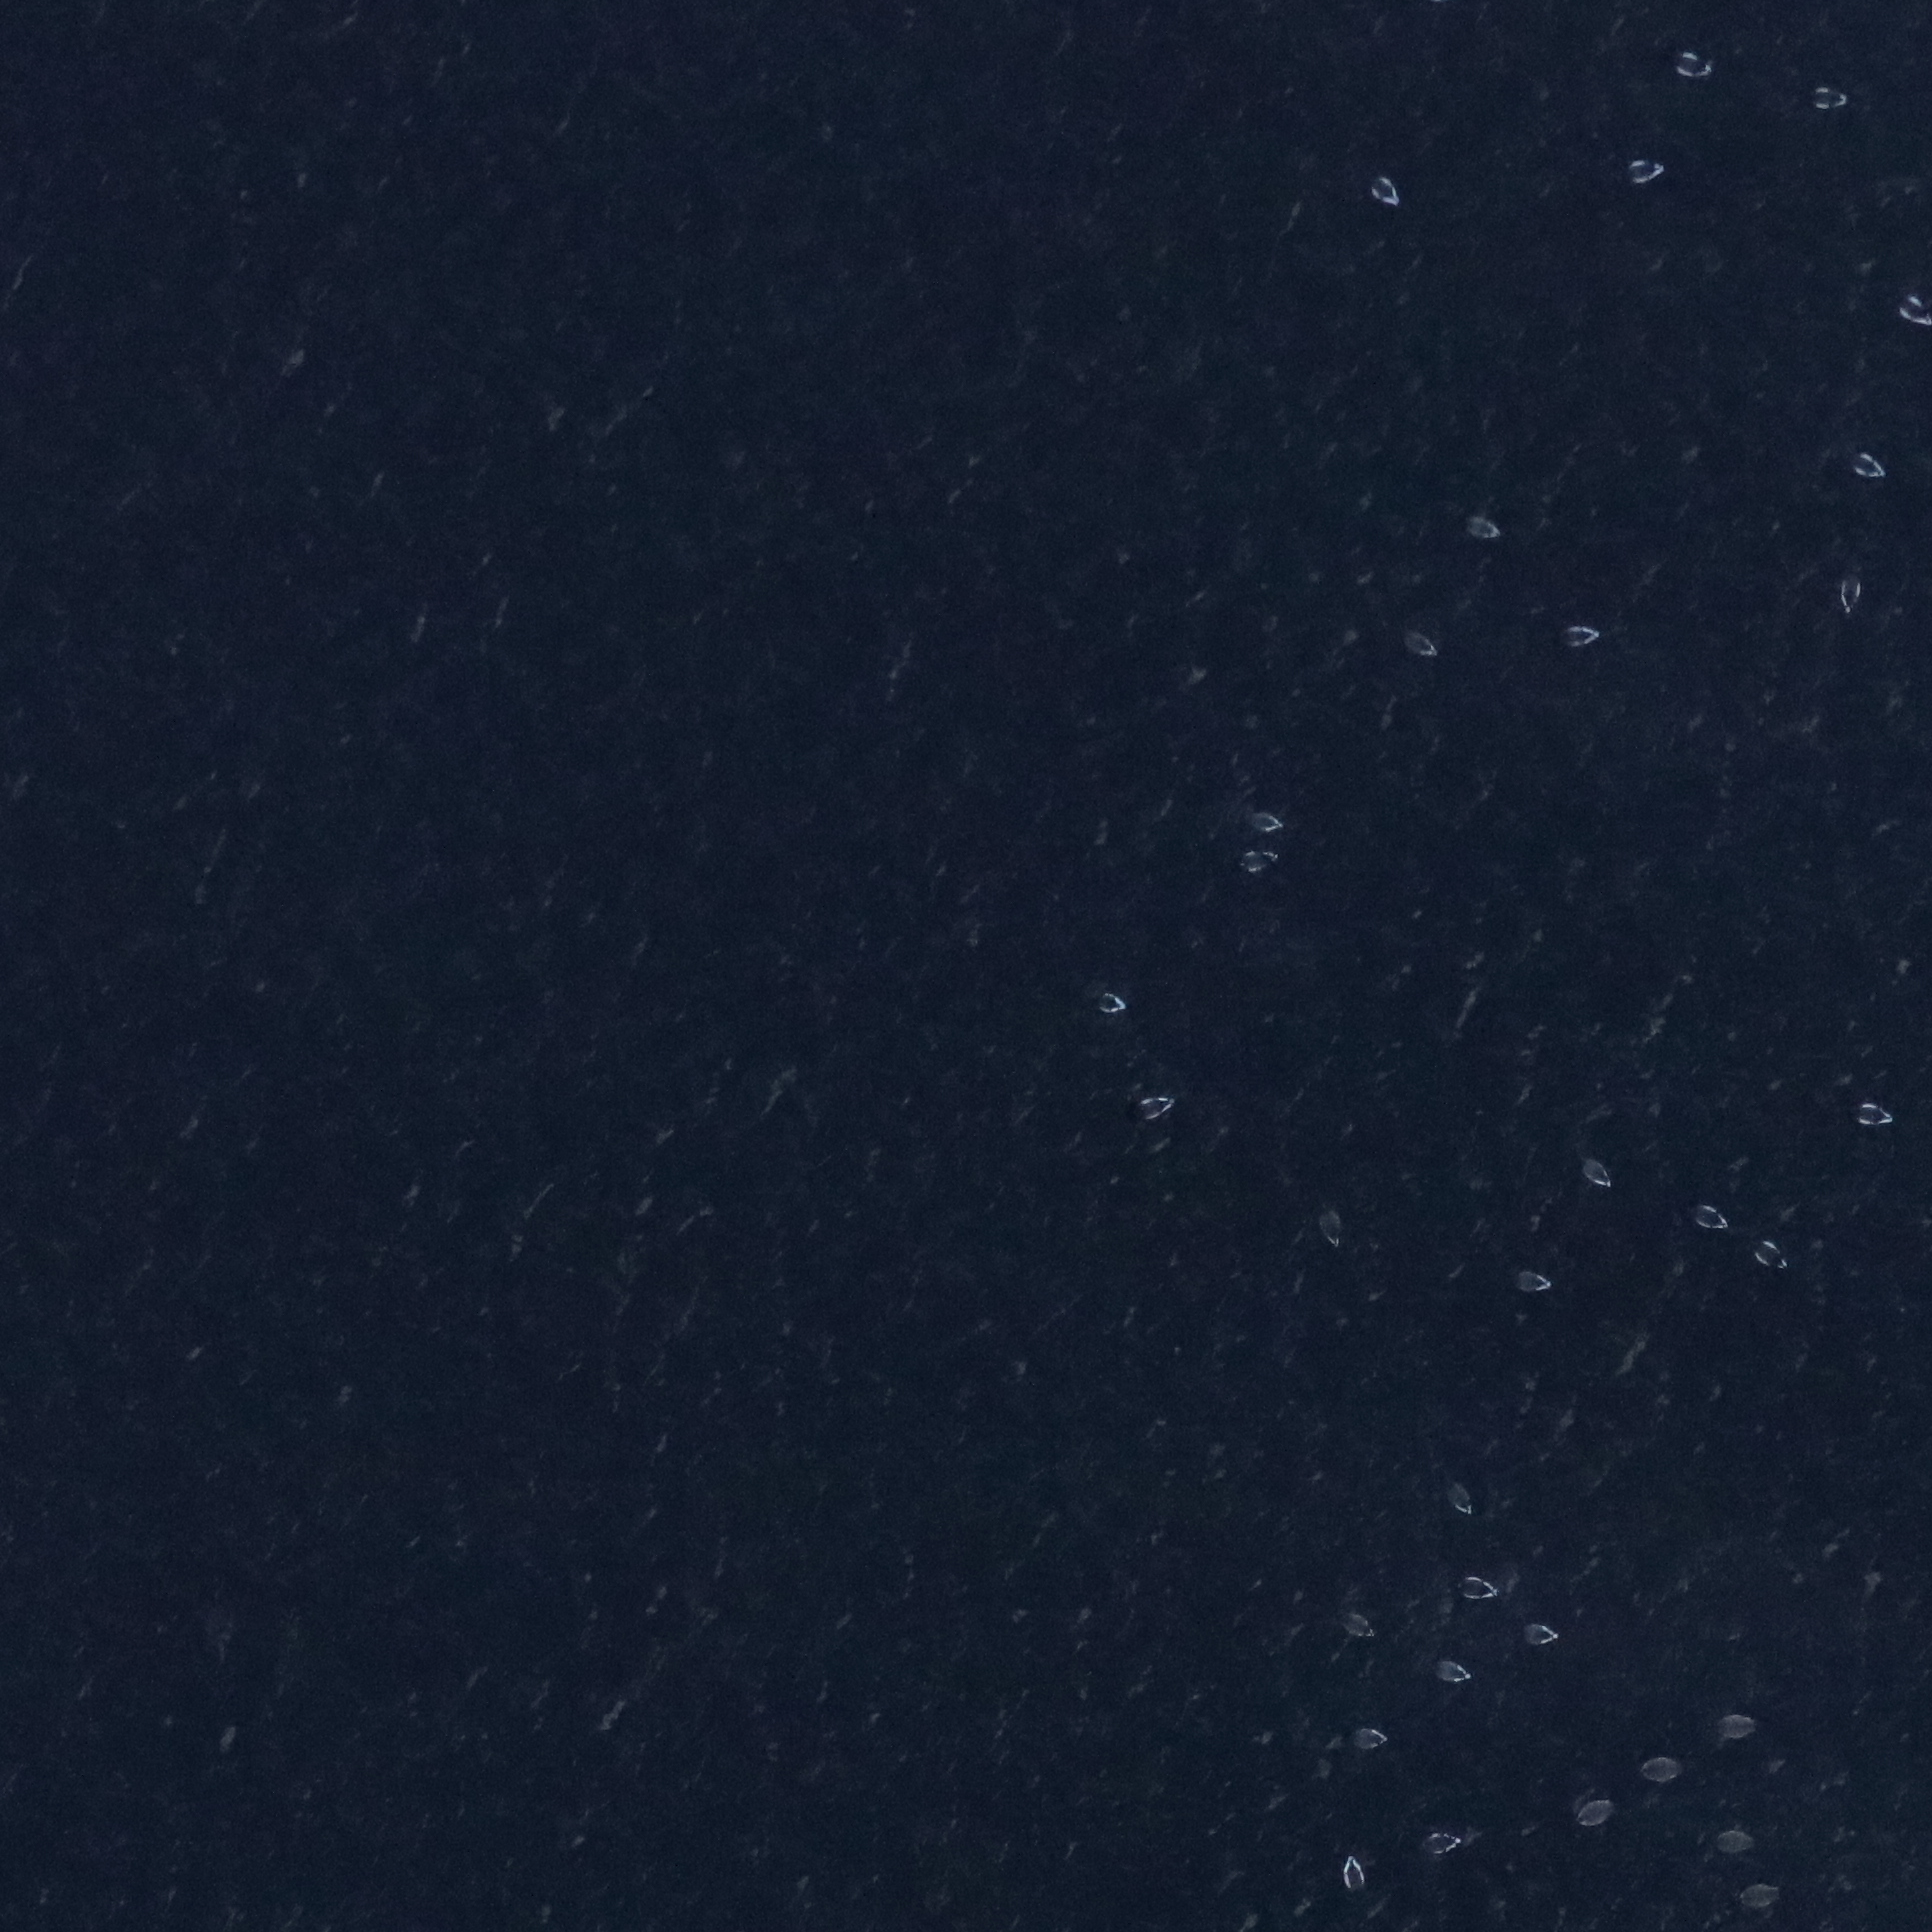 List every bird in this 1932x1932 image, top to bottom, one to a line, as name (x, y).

brant (1691, 65)
brant (1827, 98)
brant (1641, 170)
brant (1383, 188)
brant (1914, 307)
brant (1864, 464)
brant (1479, 526)
brant (1849, 591)
brant (1576, 636)
brant (1421, 644)
brant (1263, 821)
brant (1256, 858)
brant (1105, 1000)
brant (1153, 1108)
brant (1870, 1114)
brant (1594, 1171)
brant (1706, 1216)
brant (1331, 1226)
brant (1769, 1255)
brant (1529, 1281)
brant (1459, 1495)
brant (1475, 1588)
brant (1352, 1624)
brant (1535, 1633)
brant (1449, 1669)
Canada goose (1736, 1726)
brant (1362, 1740)
Canada goose (1661, 1769)
Canada goose (1595, 1814)
Canada goose (1734, 1841)
brant (1441, 1843)
brant (1353, 1878)
Canada goose (1760, 1896)